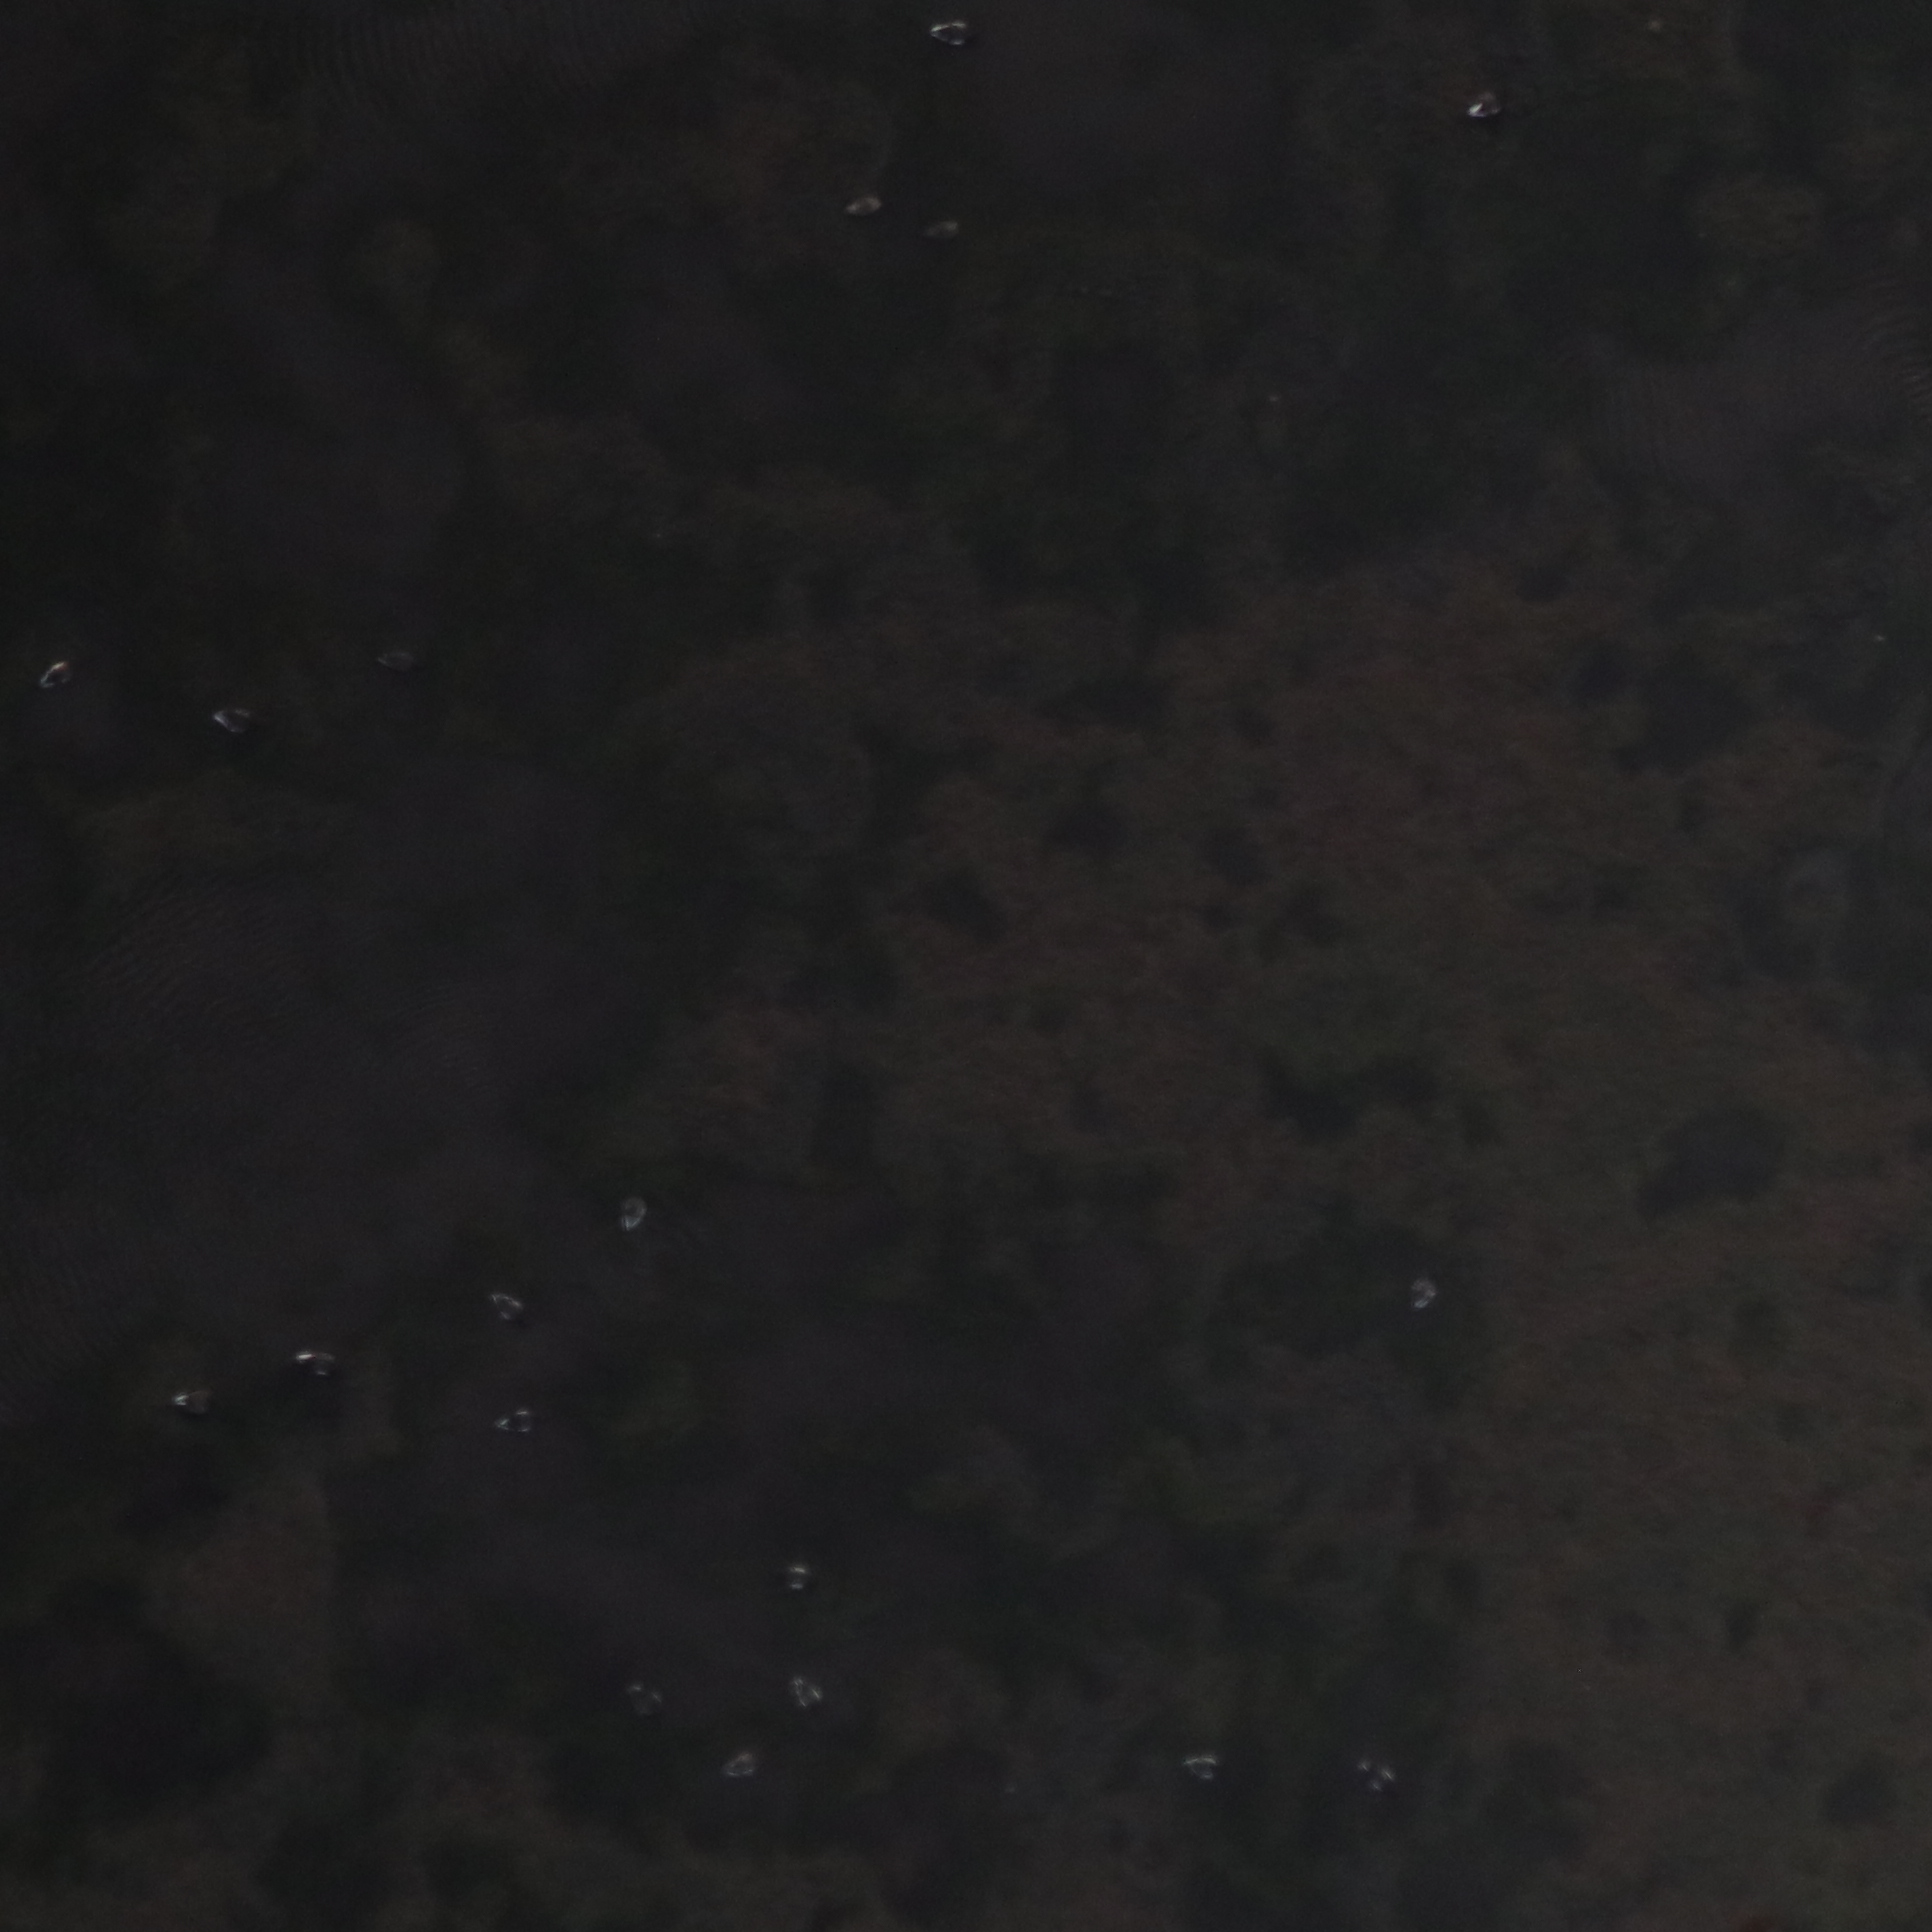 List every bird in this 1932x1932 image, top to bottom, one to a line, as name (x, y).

brant (949, 35)
brant (1487, 108)
brant (865, 205)
brant (938, 230)
brant (396, 662)
brant (56, 671)
brant (234, 720)
brant (631, 1215)
brant (1423, 1297)
brant (502, 1303)
brant (310, 1361)
brant (197, 1402)
brant (522, 1426)
brant (790, 1574)
brant (804, 1688)
brant (641, 1696)
brant (742, 1766)
brant (1203, 1767)
brant (1378, 1780)